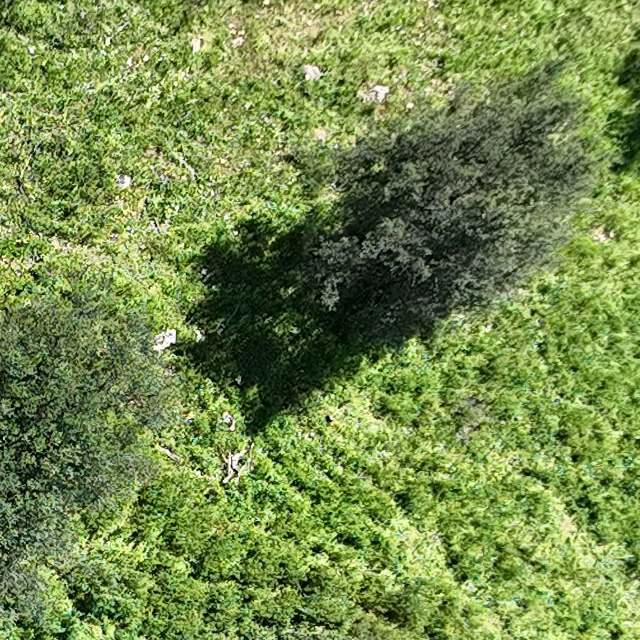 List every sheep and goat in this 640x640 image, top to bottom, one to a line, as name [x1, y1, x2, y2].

None